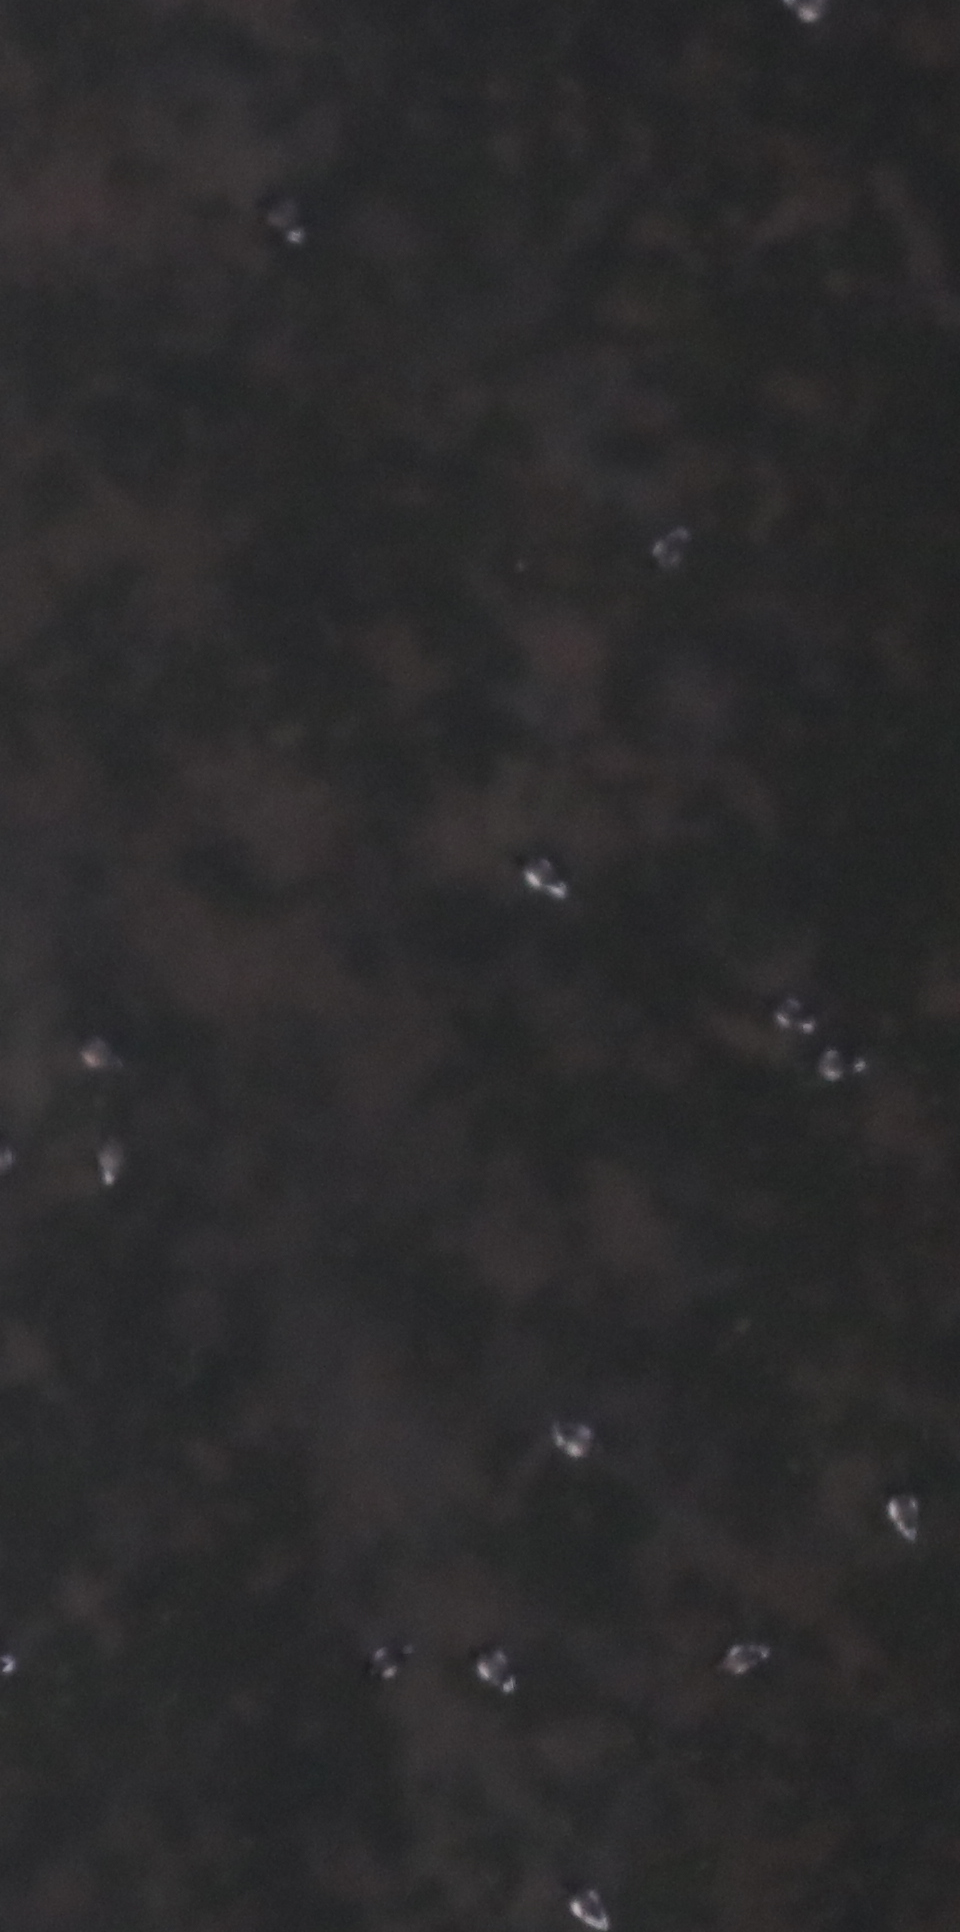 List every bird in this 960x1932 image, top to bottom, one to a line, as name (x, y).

brant (817, 1)
brant (289, 222)
brant (664, 550)
brant (546, 878)
brant (792, 1016)
brant (100, 1059)
brant (832, 1067)
brant (105, 1148)
brant (571, 1436)
brant (905, 1513)
brant (743, 1655)
brant (386, 1662)
brant (495, 1669)
brant (590, 1908)